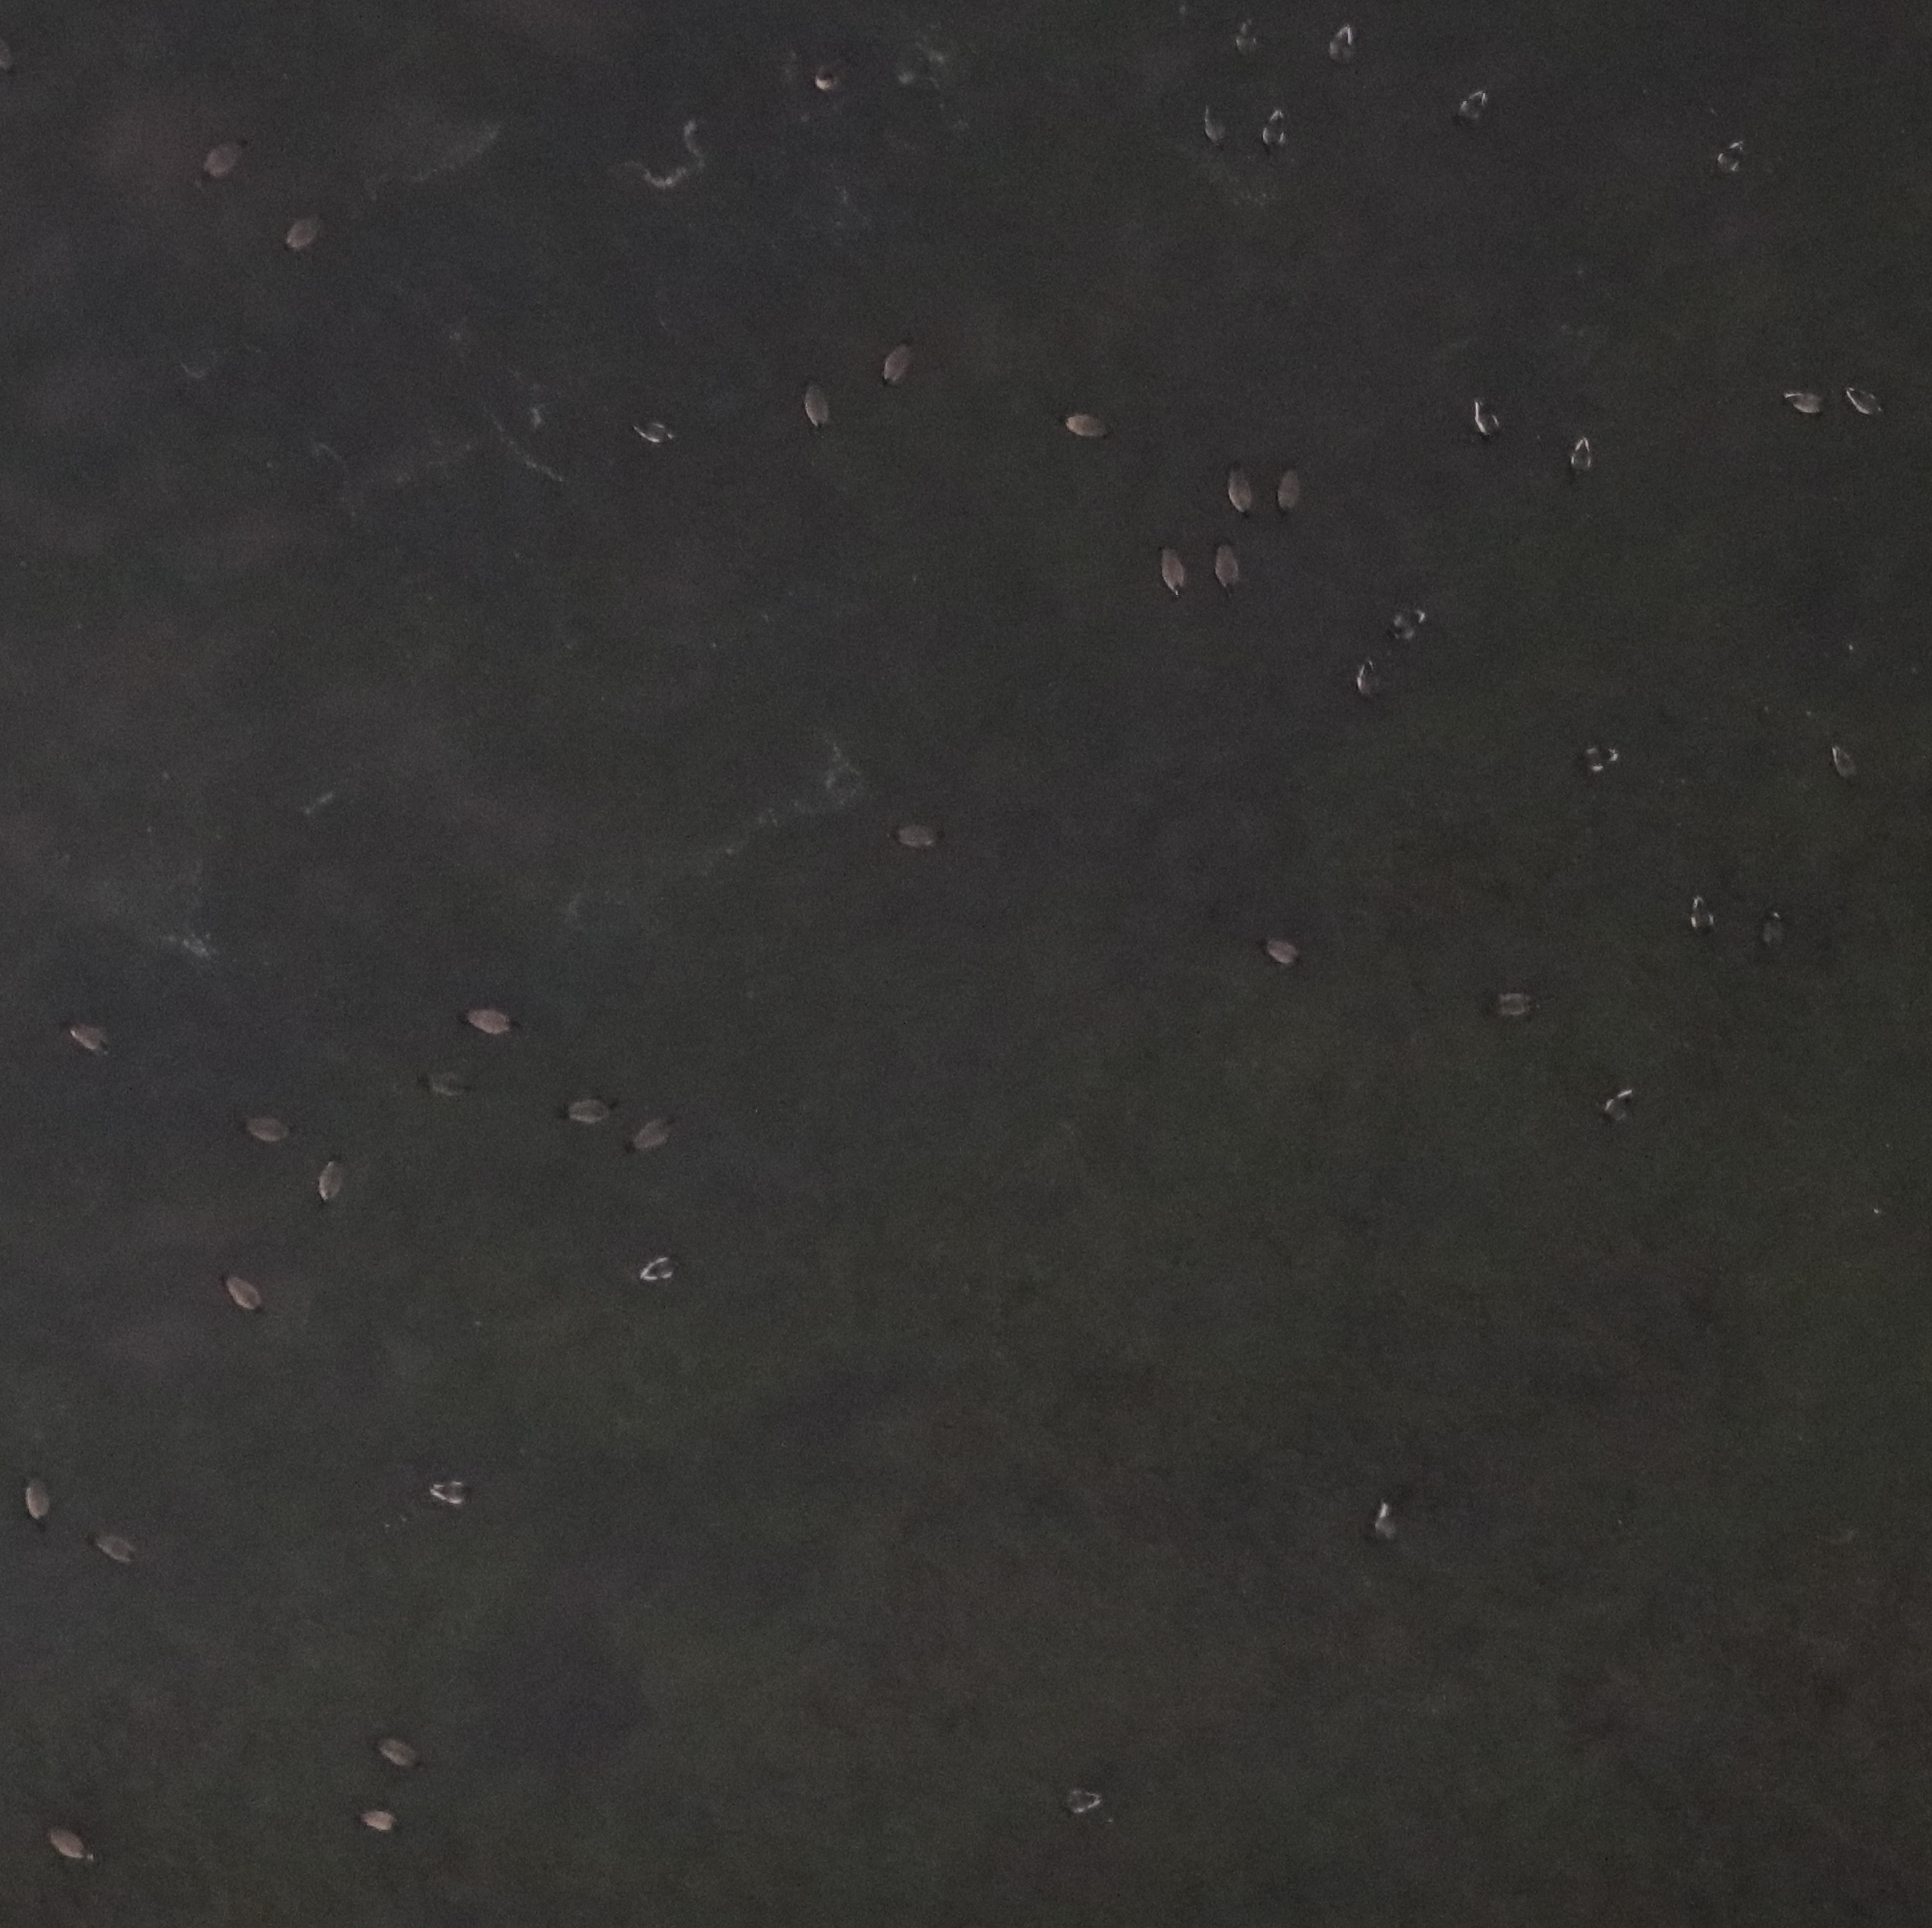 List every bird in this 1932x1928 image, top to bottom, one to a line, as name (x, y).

brant (1247, 36)
brant (1341, 44)
Canada goose (825, 77)
brant (1472, 107)
brant (1214, 125)
brant (1272, 132)
brant (1728, 158)
Canada goose (222, 160)
Canada goose (303, 233)
Canada goose (899, 363)
brant (1806, 402)
brant (1863, 402)
Canada goose (817, 405)
brant (1485, 418)
Canada goose (1083, 426)
brant (652, 432)
brant (1581, 458)
Canada goose (1291, 490)
Canada goose (1239, 491)
Canada goose (1225, 566)
Canada goose (1170, 571)
brant (1406, 624)
brant (1365, 680)
brant (1598, 757)
brant (1845, 760)
Canada goose (918, 835)
brant (1701, 916)
brant (1771, 933)
Canada goose (1282, 950)
Canada goose (1513, 1005)
Canada goose (490, 1021)
Canada goose (89, 1037)
Canada goose (448, 1085)
brant (1617, 1105)
Canada goose (590, 1112)
Canada goose (269, 1130)
Canada goose (651, 1133)
Canada goose (330, 1180)
brant (660, 1270)
Canada goose (244, 1293)
brant (451, 1493)
Canada goose (38, 1501)
brant (1383, 1522)
Canada goose (116, 1550)
Canada goose (401, 1753)
brant (1081, 1802)
Canada goose (379, 1822)
Canada goose (68, 1845)